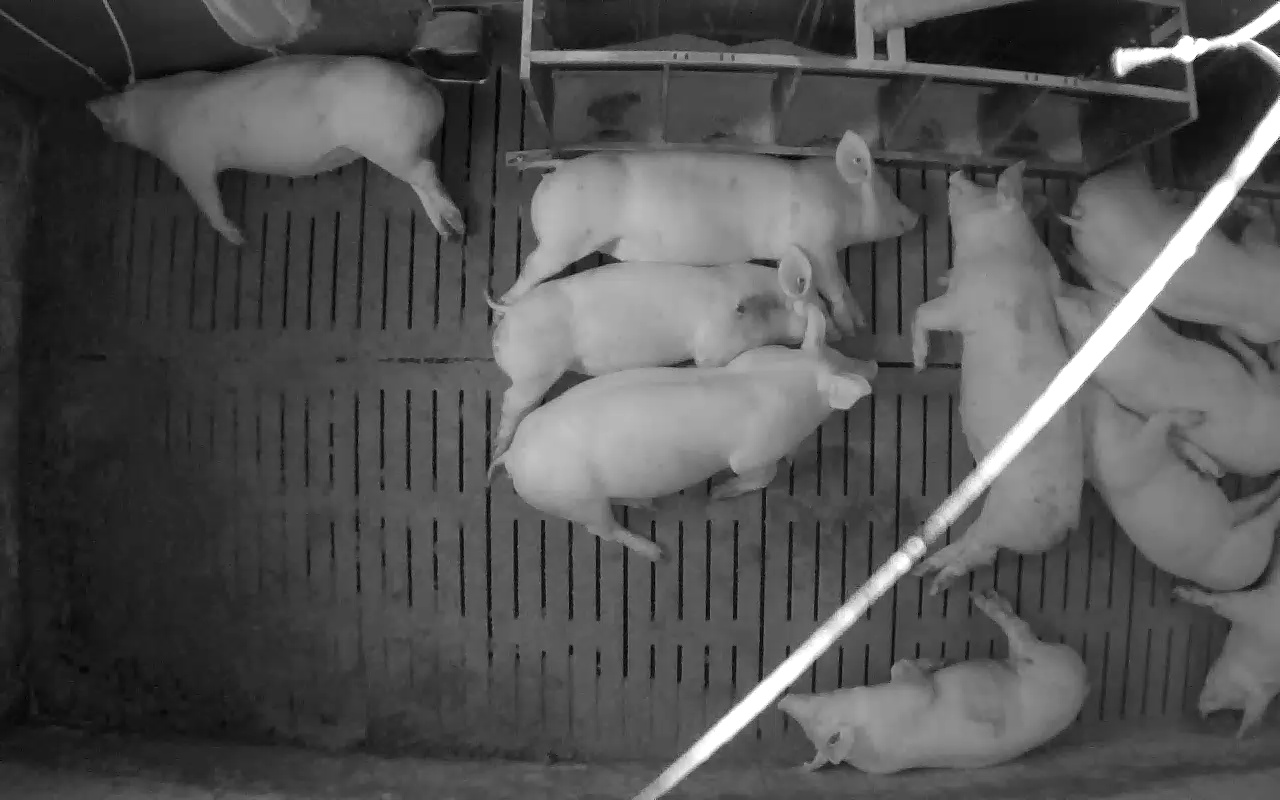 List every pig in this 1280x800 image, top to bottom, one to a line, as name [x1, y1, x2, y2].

pig [88, 52, 466, 248]
pig [495, 131, 919, 337]
pig [911, 160, 1087, 593]
pig [1053, 163, 1276, 344]
pig [1051, 244, 1278, 478]
pig [481, 246, 846, 466]
pig [483, 306, 881, 562]
pig [1078, 376, 1278, 593]
pig [1164, 552, 1279, 738]
pig [775, 587, 1091, 777]